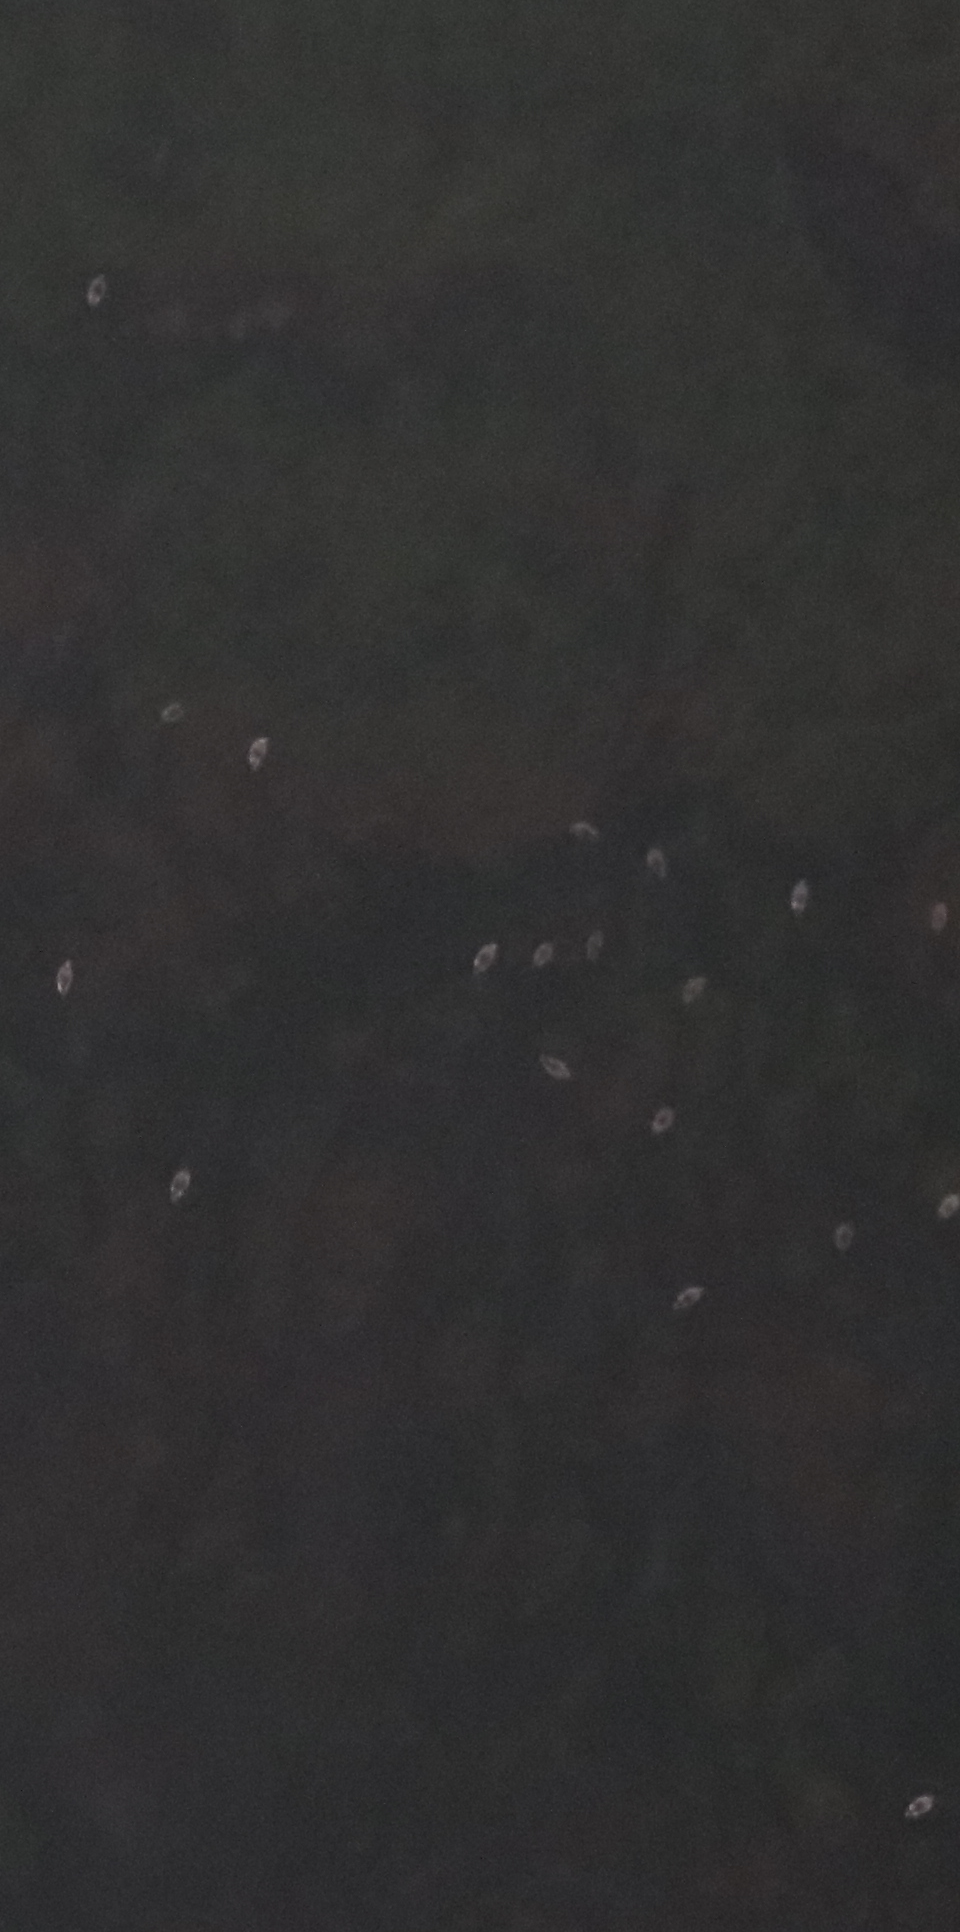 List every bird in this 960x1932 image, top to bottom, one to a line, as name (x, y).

other bird (98, 296)
other bird (171, 712)
other bird (265, 746)
other bird (588, 832)
other bird (662, 874)
other bird (798, 895)
other bird (940, 916)
other bird (590, 946)
other bird (500, 951)
other bird (546, 953)
other bird (64, 975)
other bird (680, 991)
other bird (555, 1058)
other bird (665, 1118)
other bird (180, 1185)
other bird (959, 1206)
other bird (854, 1231)
other bird (701, 1289)
other bird (925, 1803)